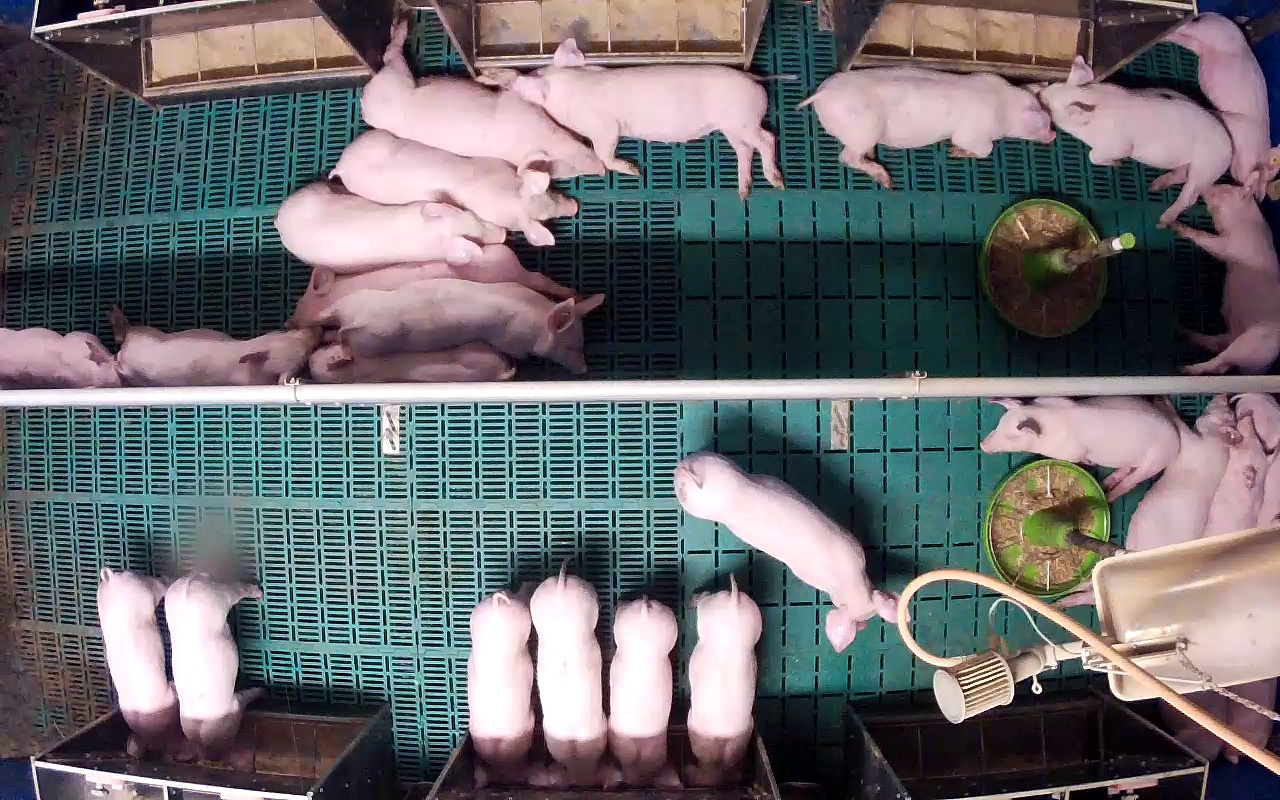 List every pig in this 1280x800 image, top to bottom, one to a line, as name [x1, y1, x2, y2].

pig [1160, 10, 1277, 200]
pig [358, 15, 605, 181]
pig [507, 39, 798, 199]
pig [1040, 53, 1233, 229]
pig [793, 64, 1058, 189]
pig [325, 127, 580, 249]
pig [1172, 171, 1279, 375]
pig [270, 180, 508, 277]
pig [282, 243, 586, 332]
pig [315, 277, 607, 377]
pig [105, 306, 325, 385]
pig [0, 324, 131, 386]
pig [309, 338, 518, 383]
pig [1049, 391, 1245, 610]
pig [978, 394, 1181, 501]
pig [1230, 394, 1279, 529]
pig [1200, 414, 1278, 540]
pig [673, 450, 914, 656]
pig [528, 556, 610, 790]
pig [96, 565, 188, 759]
pig [162, 569, 263, 773]
pig [684, 571, 762, 785]
pig [467, 584, 554, 788]
pig [597, 594, 682, 791]
pig [1226, 677, 1278, 756]
pig [1156, 688, 1230, 763]